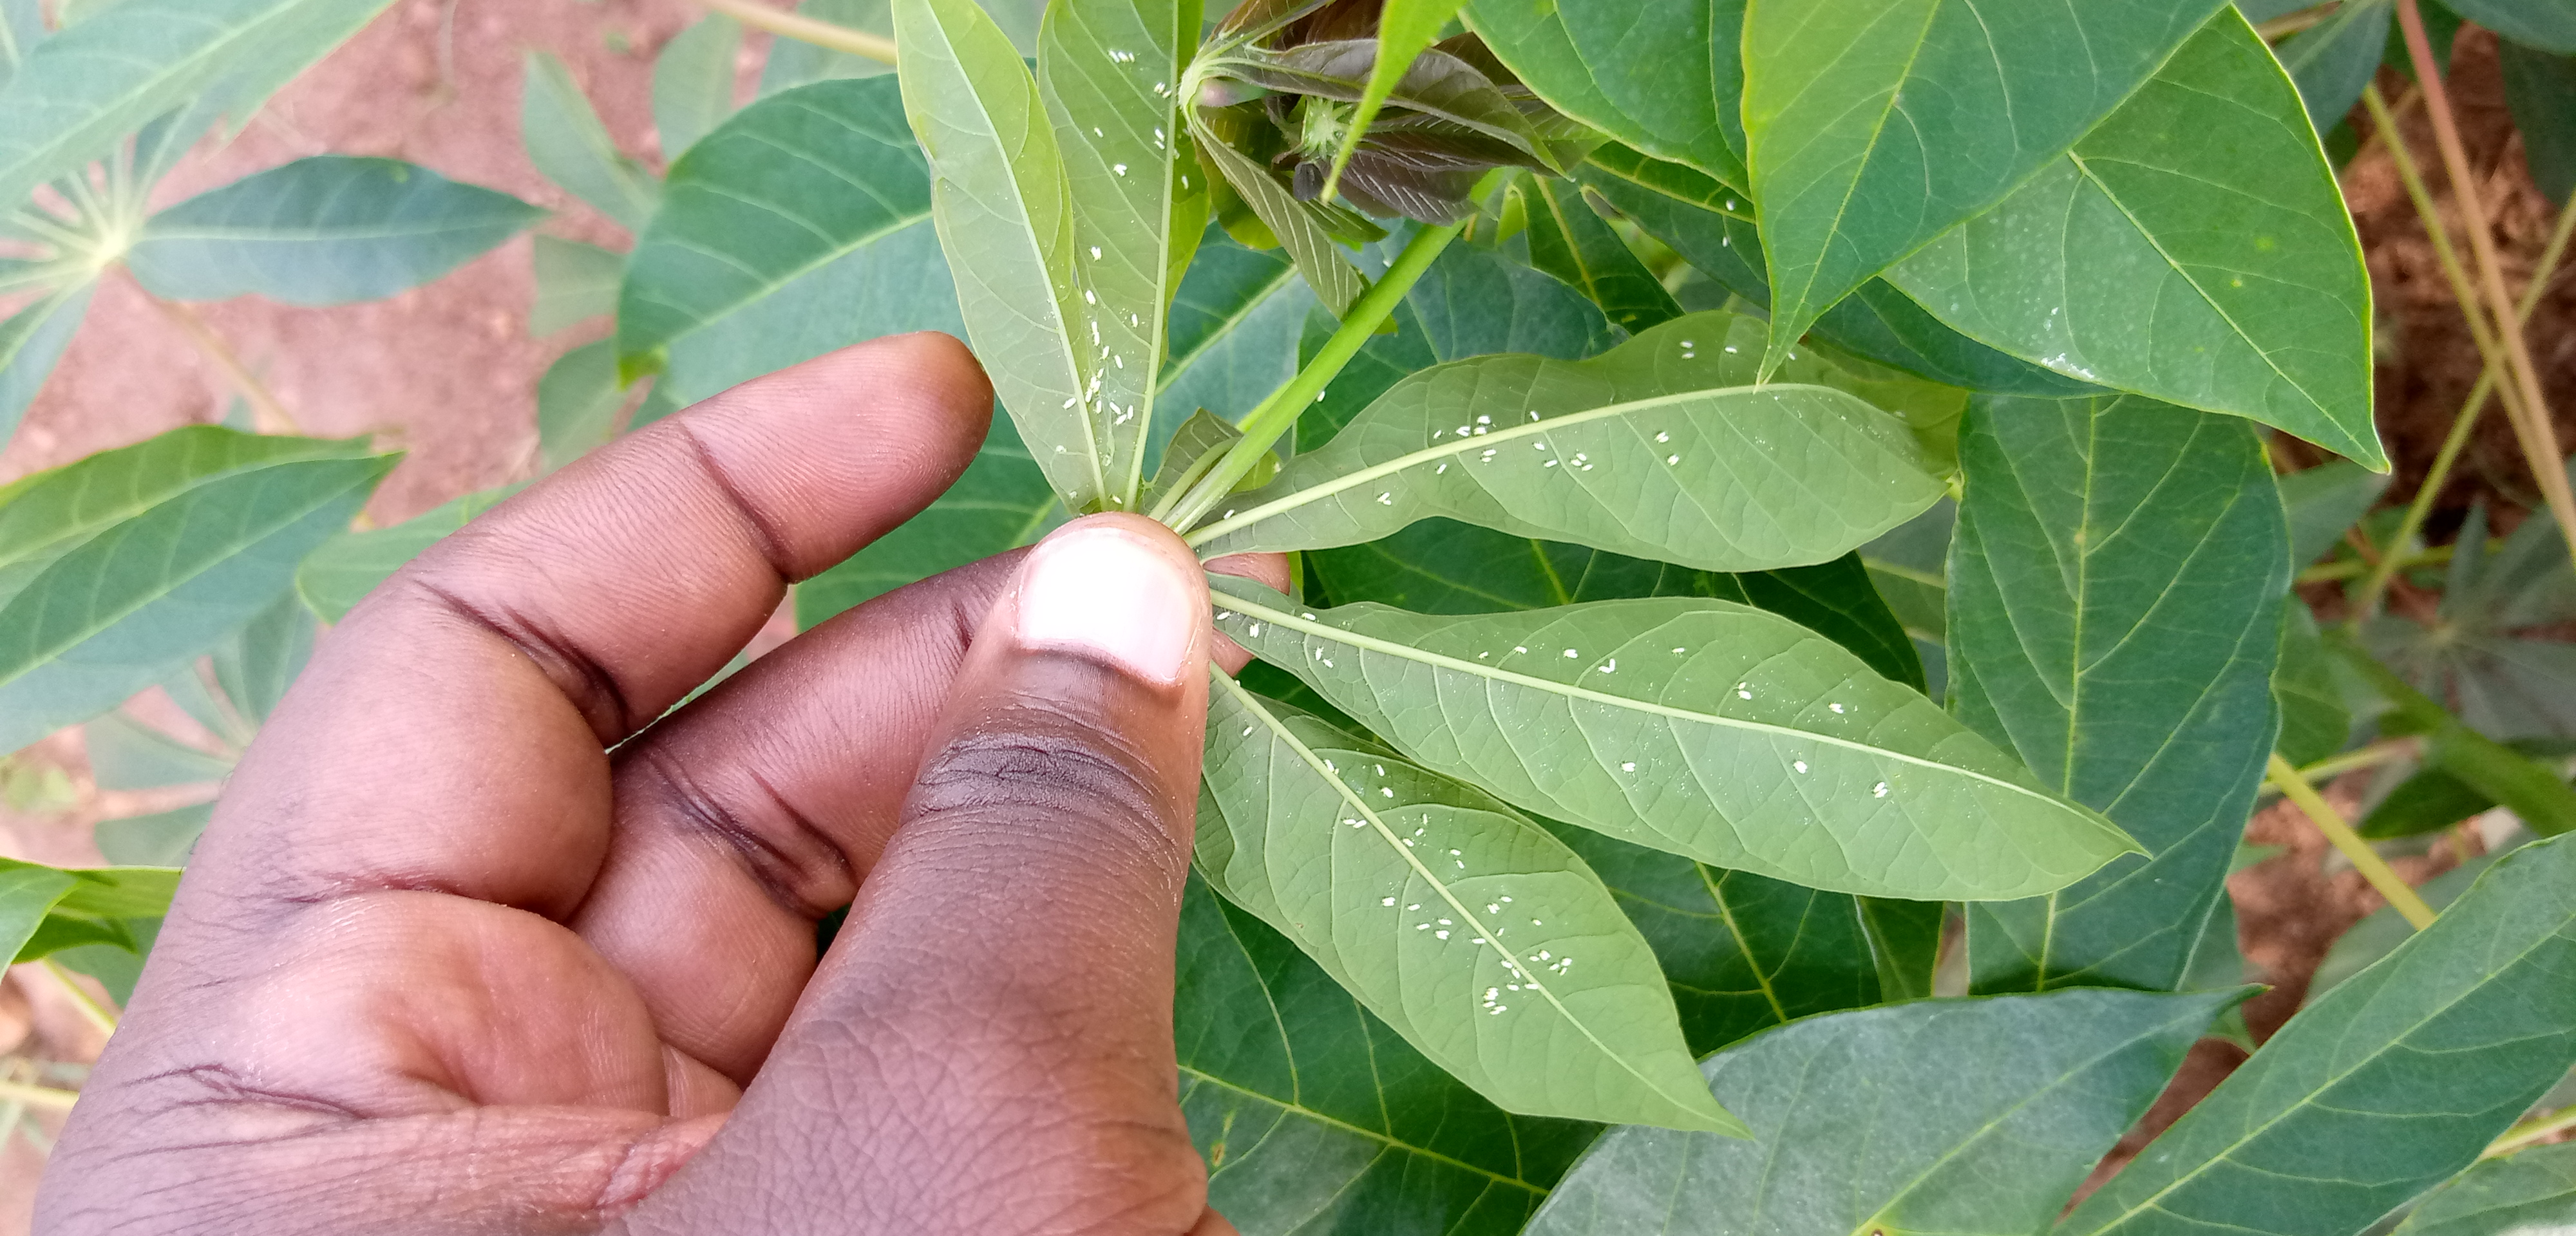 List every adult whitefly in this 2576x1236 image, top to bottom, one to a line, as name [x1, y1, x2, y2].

whitefly [1106, 49, 1121, 64]
whitefly [1116, 50, 1130, 63]
whitefly [1128, 51, 1137, 66]
whitefly [1153, 80, 1162, 95]
whitefly [1158, 82, 1166, 98]
whitefly [1162, 88, 1173, 100]
whitefly [1092, 124, 1105, 139]
whitefly [1153, 127, 1168, 143]
whitefly [1151, 139, 1167, 152]
whitefly [1112, 163, 1129, 172]
whitefly [1113, 166, 1126, 178]
whitefly [1179, 174, 1192, 192]
whitefly [1723, 198, 1738, 211]
whitefly [1719, 232, 1730, 249]
whitefly [1090, 244, 1099, 262]
whitefly [1096, 245, 1103, 261]
whitefly [1087, 288, 1099, 306]
whitefly [1082, 289, 1098, 308]
whitefly [1130, 312, 1141, 329]
whitefly [1090, 319, 1101, 333]
whitefly [1092, 332, 1101, 348]
whitefly [1678, 340, 1694, 350]
whitefly [1100, 343, 1110, 362]
whitefly [1721, 345, 1739, 355]
whitefly [1787, 351, 1797, 362]
whitefly [1680, 351, 1697, 361]
whitefly [1113, 352, 1128, 371]
whitefly [1097, 366, 1105, 380]
whitefly [1090, 375, 1097, 389]
whitefly [1094, 379, 1103, 395]
whitefly [1083, 386, 1092, 404]
whitefly [1316, 388, 1328, 405]
whitefly [1062, 395, 1077, 411]
whitefly [1094, 398, 1105, 415]
whitefly [1108, 400, 1124, 415]
whitefly [1126, 404, 1135, 422]
whitefly [1528, 407, 1543, 422]
whitefly [1114, 413, 1128, 428]
whitefly [1477, 413, 1490, 420]
whitefly [1476, 418, 1492, 426]
whitefly [1458, 425, 1473, 432]
whitefly [1472, 426, 1487, 431]
whitefly [1431, 428, 1444, 441]
whitefly [1454, 429, 1471, 438]
whitefly [1473, 430, 1487, 436]
whitefly [1656, 431, 1666, 440]
whitefly [1658, 435, 1670, 445]
whitefly [1531, 438, 1548, 453]
whitefly [1481, 449, 1498, 457]
whitefly [1573, 451, 1590, 462]
whitefly [1666, 453, 1676, 464]
whitefly [1670, 455, 1680, 468]
whitefly [1479, 456, 1493, 464]
whitefly [1542, 456, 1559, 469]
whitefly [1568, 457, 1582, 467]
whitefly [1434, 462, 1448, 476]
whitefly [1579, 462, 1595, 474]
whitefly [1376, 490, 1391, 503]
whitefly [1110, 493, 1125, 507]
whitefly [1381, 499, 1392, 507]
whitefly [1222, 507, 1236, 520]
whitefly [1214, 610, 1231, 622]
whitefly [1300, 610, 1317, 623]
whitefly [1249, 621, 1253, 639]
whitefly [1253, 622, 1260, 639]
whitefly [1511, 643, 1528, 655]
whitefly [1314, 644, 1322, 663]
whitefly [1670, 646, 1687, 657]
whitefly [1476, 648, 1490, 660]
whitefly [1563, 648, 1577, 654]
whitefly [1562, 652, 1580, 659]
whitefly [1321, 655, 1337, 672]
whitefly [1609, 657, 1617, 673]
whitefly [1596, 664, 1611, 676]
whitefly [1737, 679, 1747, 691]
whitefly [1736, 689, 1752, 695]
whitefly [1738, 695, 1755, 702]
whitefly [1826, 701, 1844, 709]
whitefly [1830, 707, 1845, 716]
whitefly [1240, 724, 1255, 738]
whitefly [1323, 757, 1336, 774]
whitefly [1796, 759, 1810, 771]
whitefly [1620, 760, 1637, 767]
whitefly [1792, 761, 1806, 775]
whitefly [1373, 762, 1388, 778]
whitefly [1621, 767, 1637, 773]
whitefly [1872, 780, 1886, 793]
whitefly [1380, 785, 1395, 800]
whitefly [1873, 787, 1889, 800]
whitefly [1420, 810, 1431, 826]
whitefly [1352, 818, 1368, 830]
whitefly [1341, 818, 1357, 825]
whitefly [1412, 826, 1426, 839]
whitefly [1401, 836, 1416, 848]
whitefly [1446, 847, 1463, 857]
whitefly [1455, 857, 1466, 871]
whitefly [1499, 893, 1514, 905]
whitefly [1381, 895, 1397, 903]
whitefly [1382, 901, 1396, 908]
whitefly [1405, 901, 1422, 912]
whitefly [1493, 902, 1502, 911]
whitefly [1486, 903, 1498, 915]
whitefly [1434, 917, 1454, 927]
whitefly [1529, 917, 1545, 929]
whitefly [1414, 921, 1432, 932]
whitefly [1493, 924, 1507, 939]
whitefly [1432, 928, 1452, 936]
whitefly [1435, 934, 1449, 941]
whitefly [1470, 935, 1488, 946]
whitefly [1541, 950, 1553, 959]
whitefly [1540, 953, 1548, 962]
whitefly [1526, 954, 1539, 962]
whitefly [1560, 956, 1575, 962]
whitefly [1558, 960, 1574, 968]
whitefly [1547, 961, 1560, 973]
whitefly [1559, 965, 1569, 977]
whitefly [1521, 981, 1541, 992]
whitefly [1505, 982, 1520, 993]
whitefly [1486, 986, 1500, 991]
whitefly [1484, 991, 1500, 995]
whitefly [1480, 994, 1497, 1001]
whitefly [1480, 1000, 1496, 1010]
whitefly [1493, 1004, 1510, 1013]
whitefly [1487, 1009, 1502, 1016]